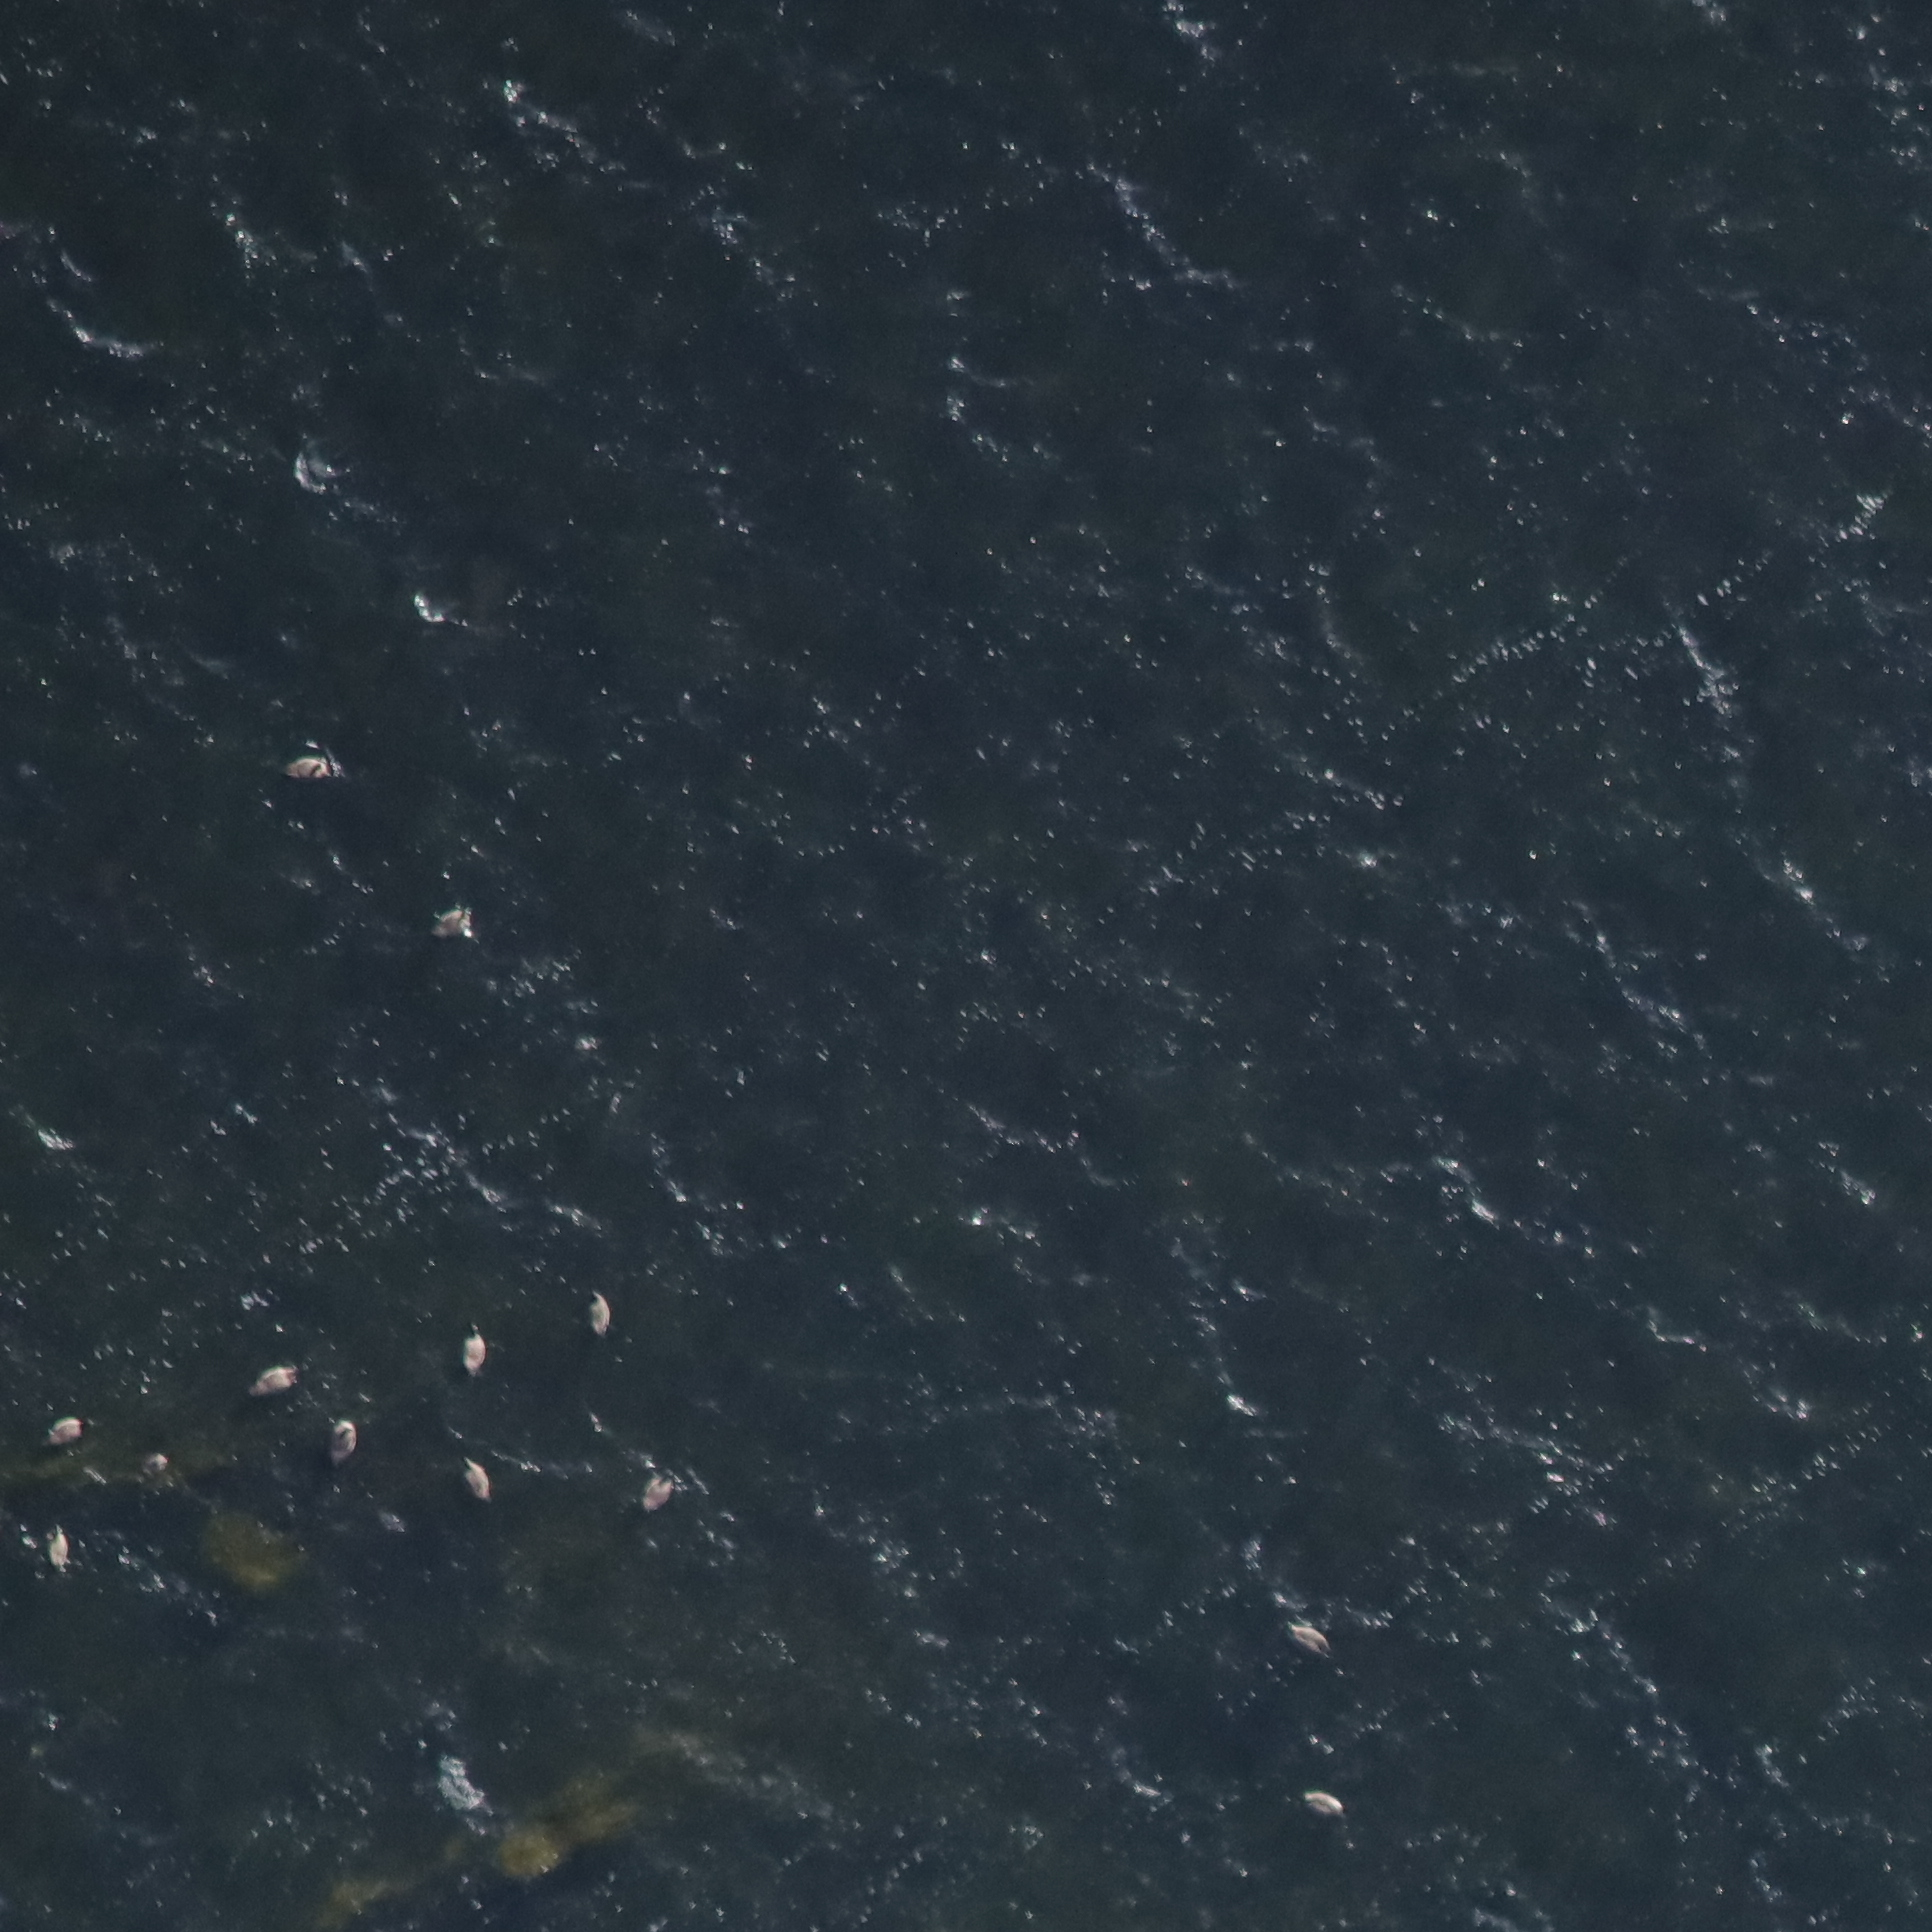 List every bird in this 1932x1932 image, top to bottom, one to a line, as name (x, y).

Canada goose (309, 771)
Canada goose (453, 922)
Canada goose (601, 1319)
Canada goose (476, 1352)
Canada goose (275, 1381)
Canada goose (69, 1430)
Canada goose (345, 1441)
Canada goose (155, 1464)
Canada goose (482, 1482)
Canada goose (655, 1493)
Canada goose (54, 1549)
Canada goose (1309, 1642)
Canada goose (1324, 1807)